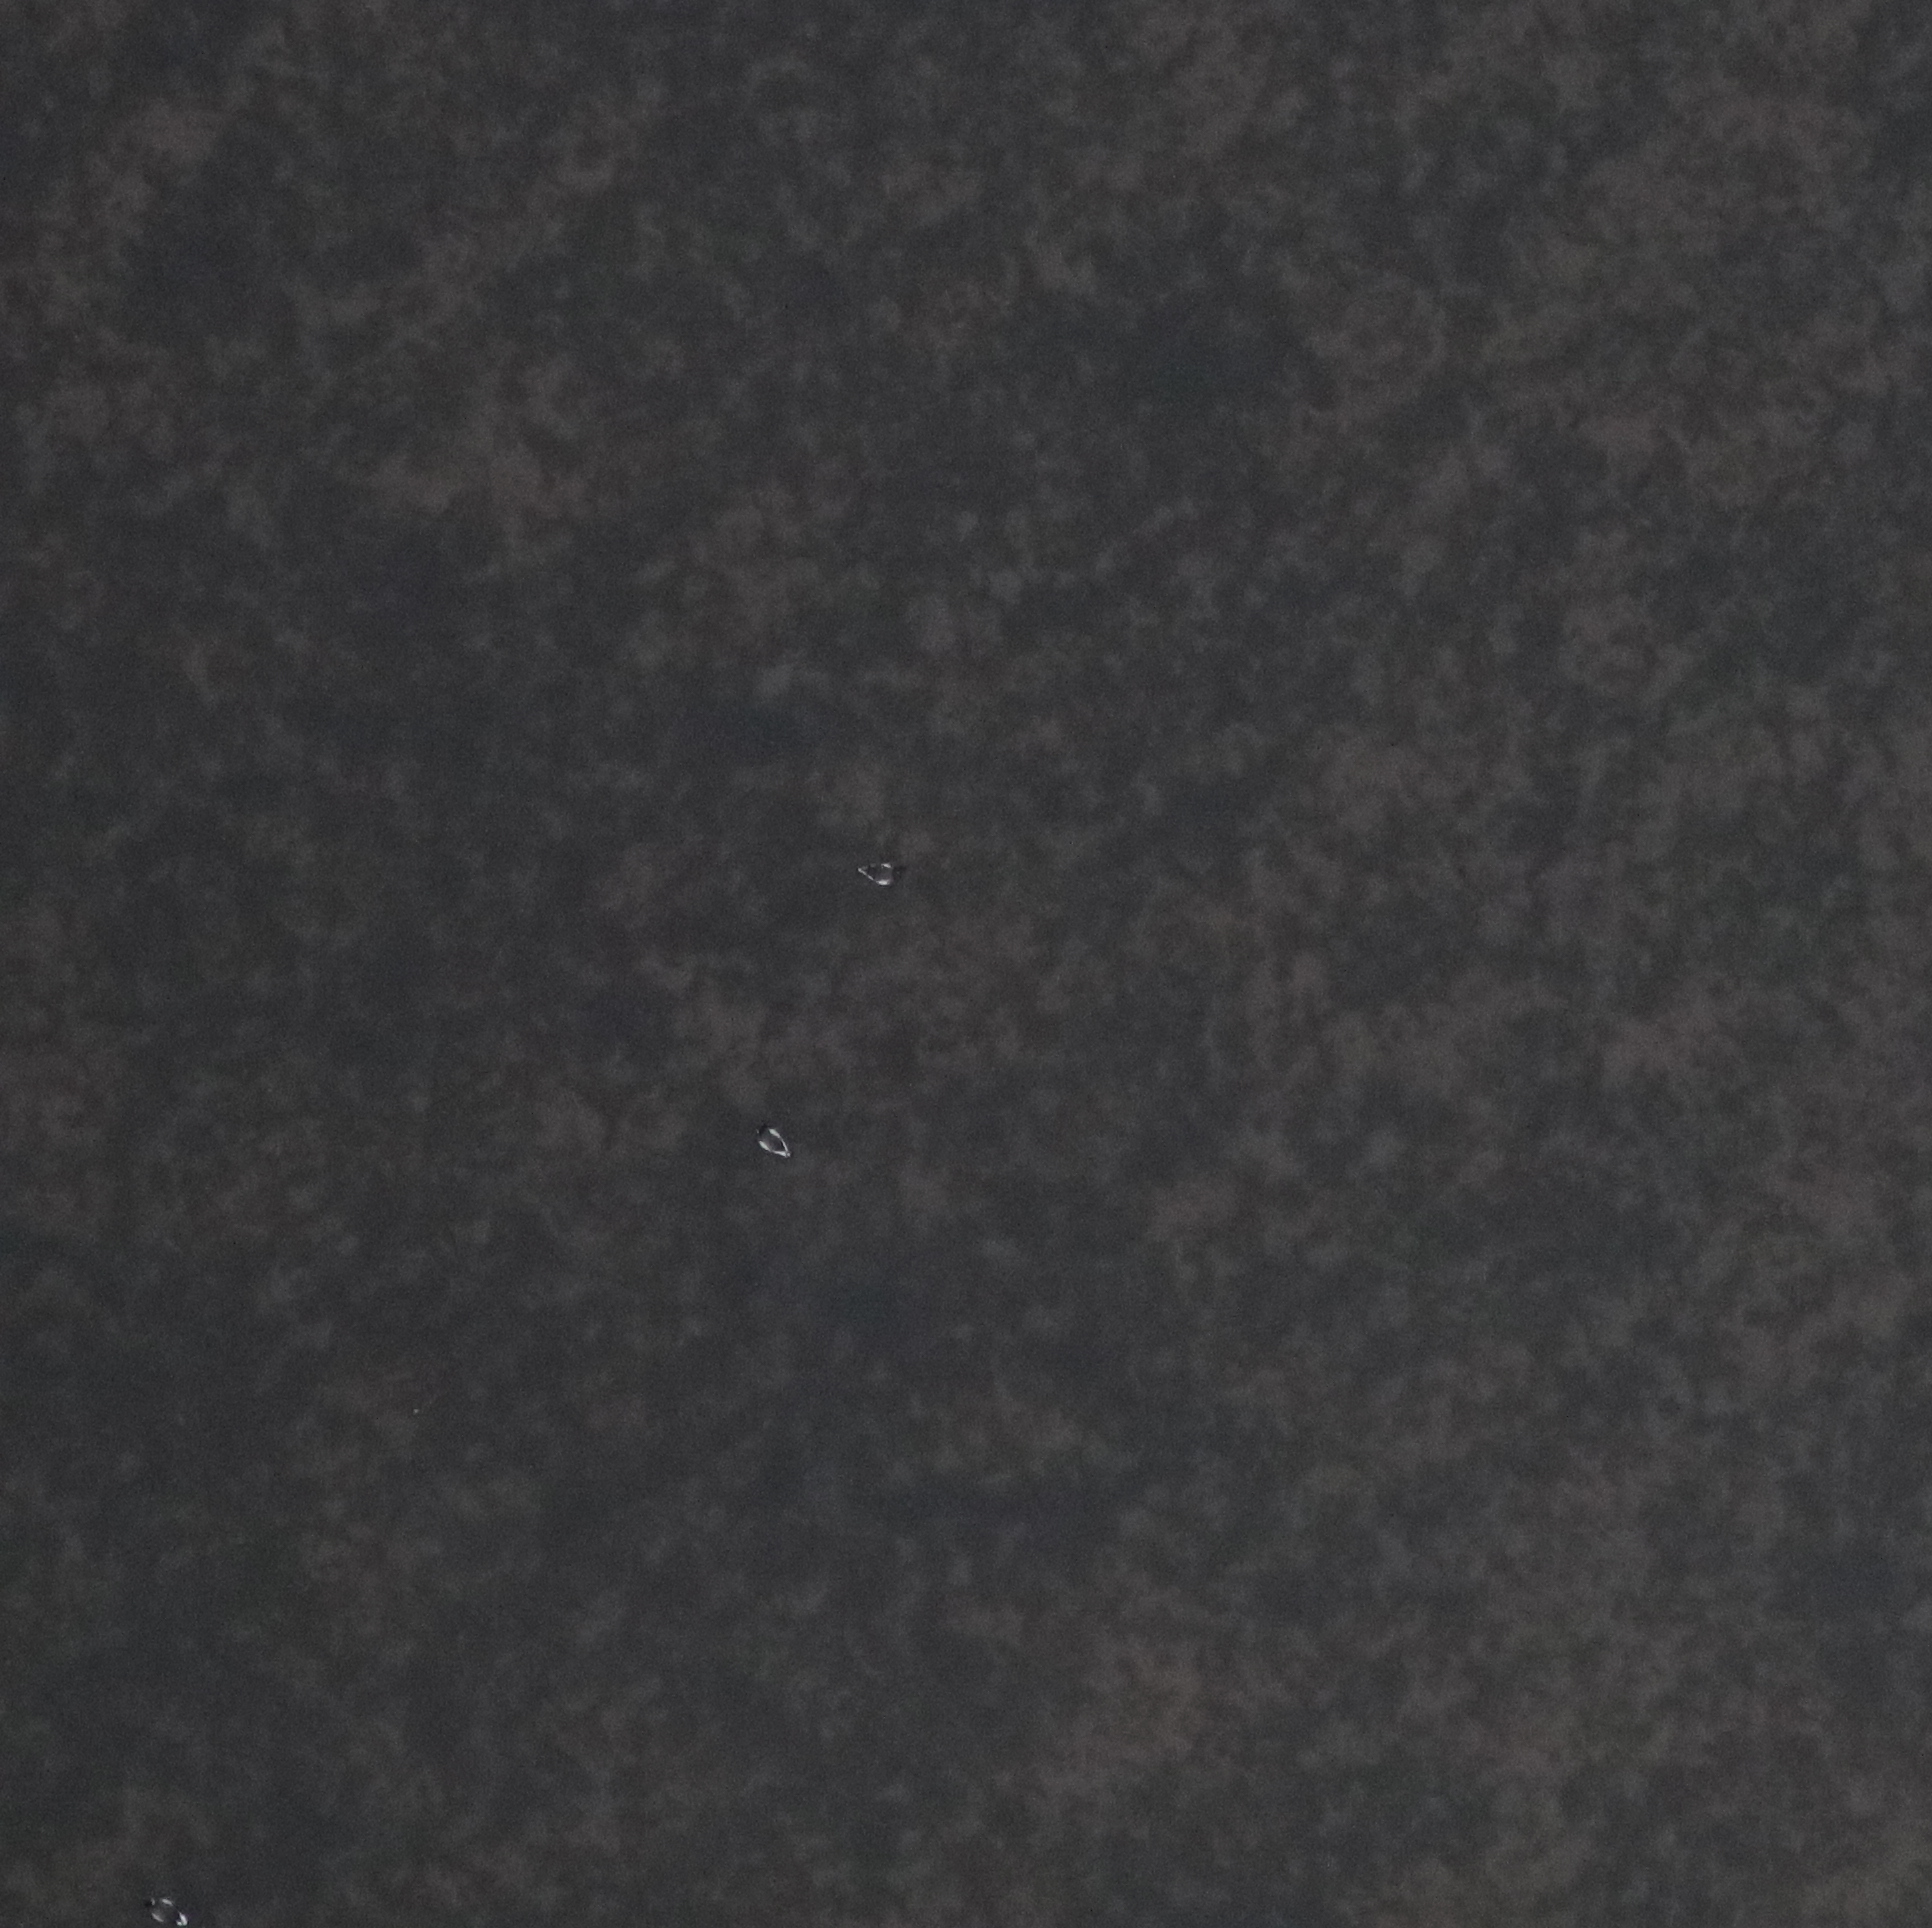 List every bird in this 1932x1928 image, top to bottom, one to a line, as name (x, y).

brant (882, 874)
brant (773, 1140)
brant (167, 1912)